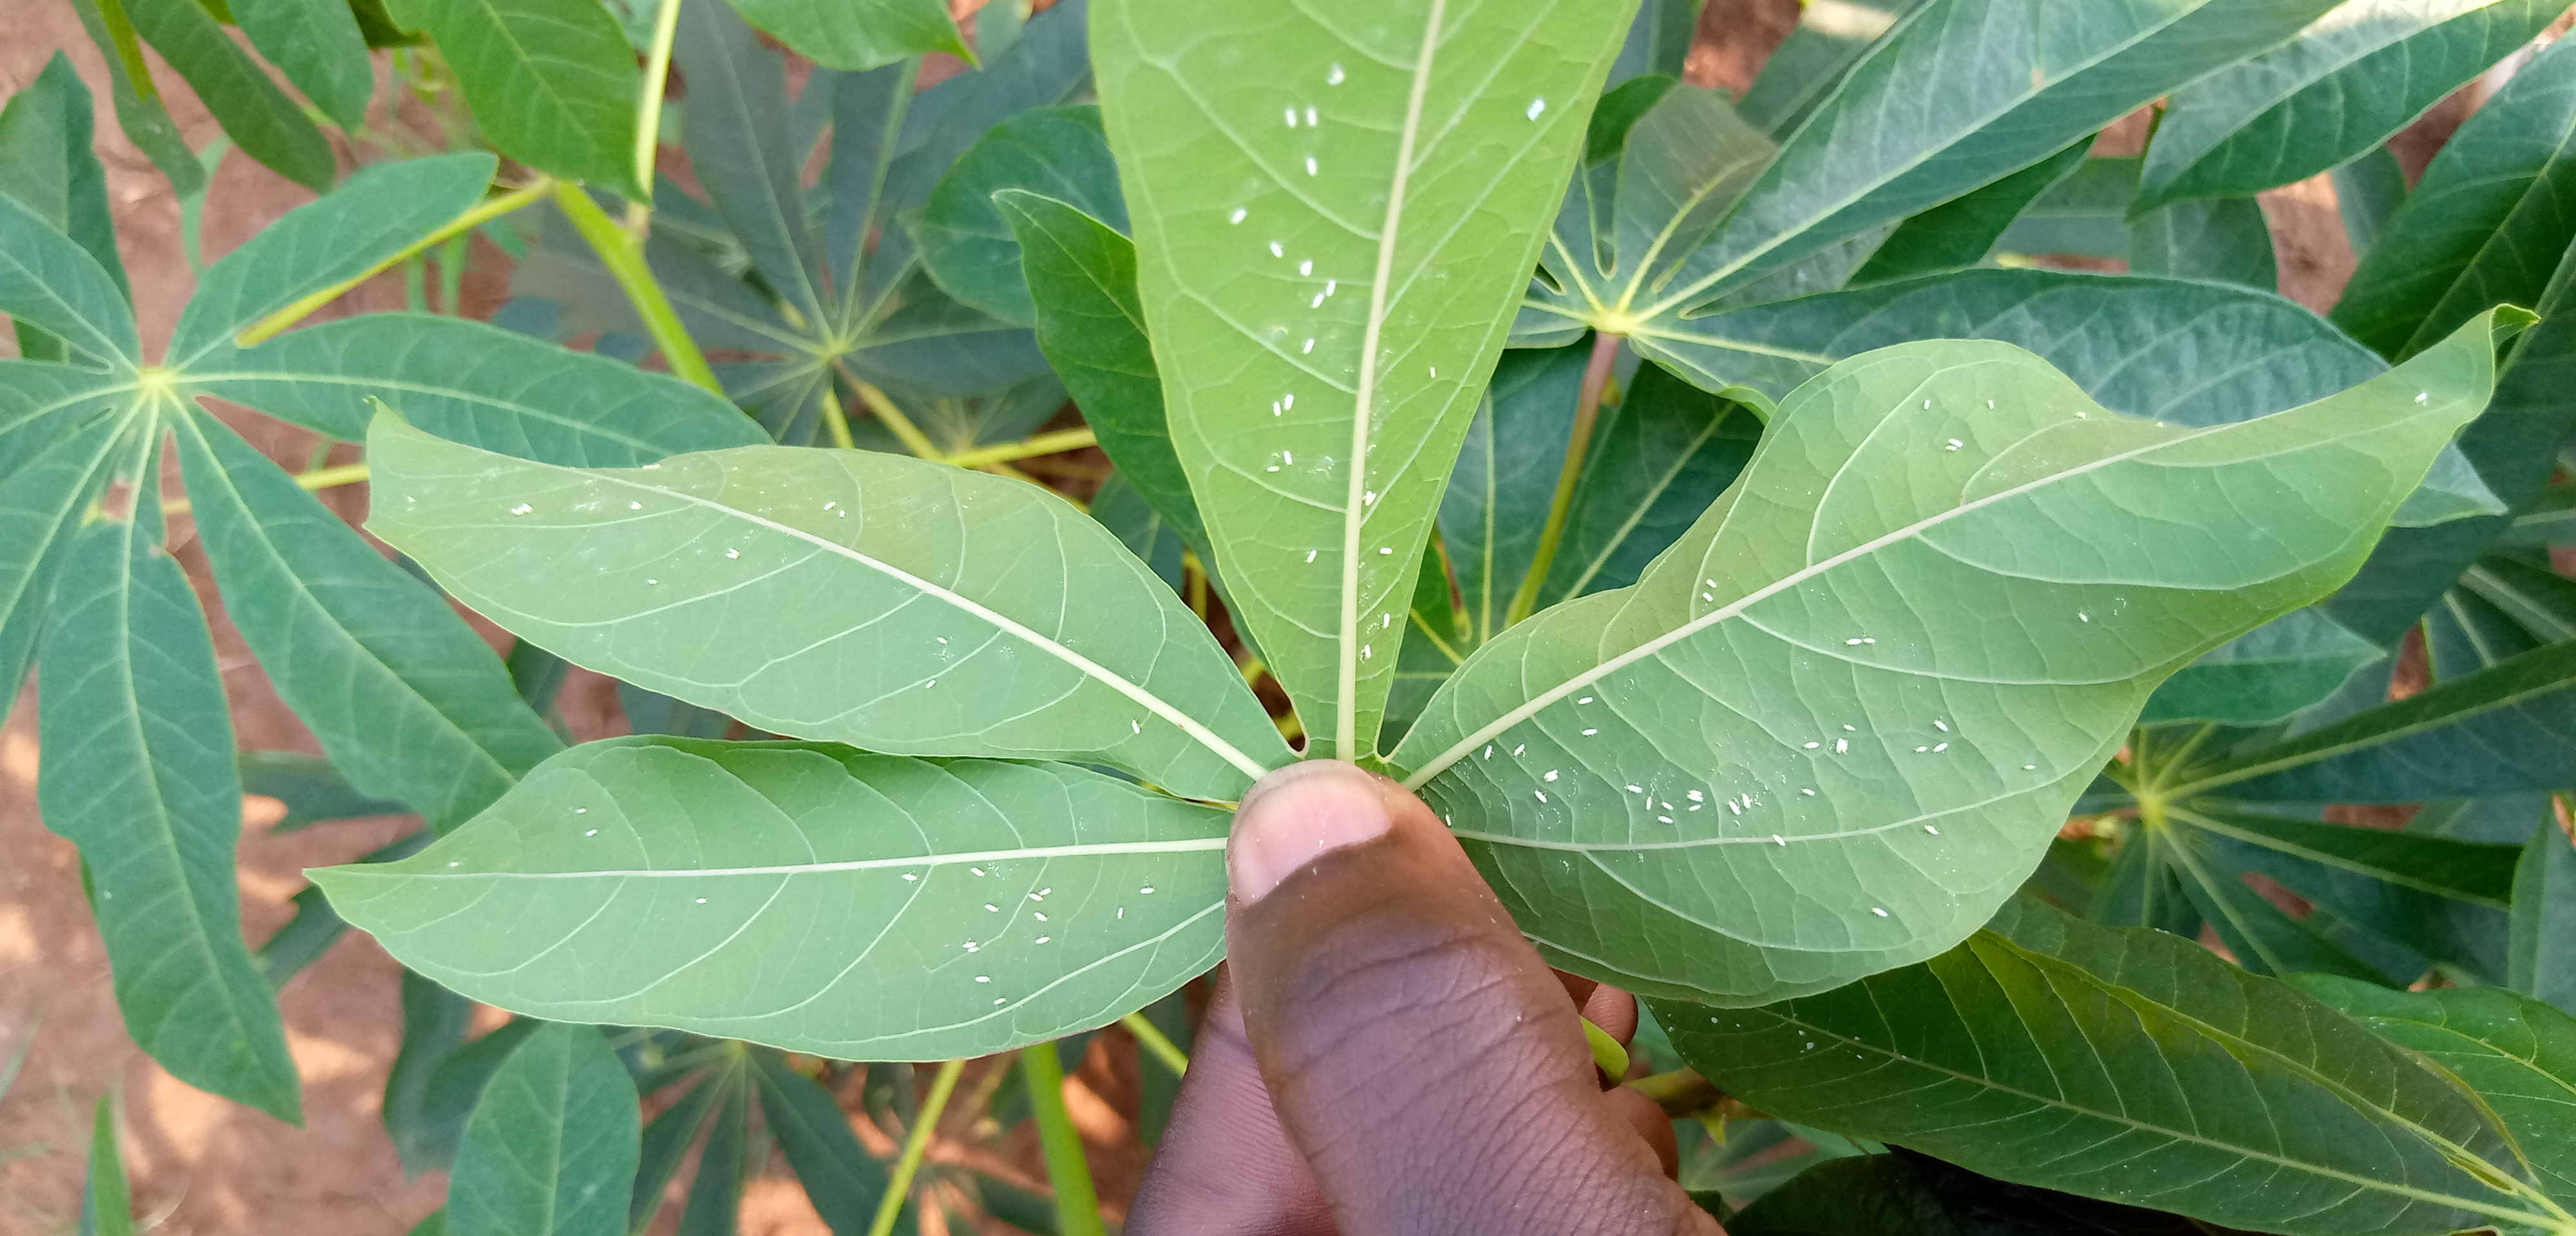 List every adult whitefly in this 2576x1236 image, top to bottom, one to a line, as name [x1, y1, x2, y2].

whitefly [1326, 61, 1345, 87]
whitefly [1524, 97, 1545, 124]
whitefly [1305, 106, 1319, 129]
whitefly [1283, 107, 1297, 129]
whitefly [1305, 154, 1317, 178]
whitefly [1227, 207, 1249, 226]
whitefly [1269, 239, 1285, 260]
whitefly [1298, 260, 1314, 277]
whitefly [1323, 277, 1338, 298]
whitefly [1311, 292, 1326, 310]
whitefly [1300, 337, 1316, 356]
whitefly [1428, 365, 1437, 380]
whitefly [1282, 391, 1295, 412]
whitefly [1922, 397, 1933, 412]
whitefly [1985, 397, 1996, 411]
whitefly [1271, 398, 1283, 418]
whitefly [2073, 409, 2087, 421]
whitefly [1947, 436, 1964, 449]
whitefly [1943, 443, 1958, 453]
whitefly [1282, 448, 1295, 466]
whitefly [640, 462, 662, 471]
whitefly [1263, 464, 1281, 474]
whitefly [1362, 488, 1378, 507]
whitefly [629, 498, 642, 512]
whitefly [509, 500, 535, 516]
whitefly [822, 500, 839, 512]
whitefly [838, 509, 848, 520]
whitefly [1378, 545, 1395, 557]
whitefly [724, 545, 741, 562]
whitefly [1304, 548, 1318, 565]
whitefly [646, 577, 659, 587]
whitefly [1704, 577, 1719, 590]
whitefly [1701, 590, 1715, 604]
whitefly [1381, 610, 1392, 630]
whitefly [2076, 611, 2091, 625]
whitefly [935, 635, 949, 647]
whitefly [1844, 636, 1863, 647]
whitefly [1862, 636, 1878, 645]
whitefly [1362, 642, 1374, 660]
whitefly [924, 678, 938, 691]
whitefly [1577, 693, 1594, 707]
whitefly [1130, 716, 1142, 736]
whitefly [1931, 718, 1950, 733]
whitefly [1841, 723, 1857, 733]
whitefly [1581, 726, 1600, 738]
whitefly [1834, 736, 1848, 756]
whitefly [1801, 740, 1820, 750]
whitefly [1931, 740, 1949, 754]
whitefly [1512, 742, 1527, 758]
whitefly [1482, 742, 1494, 762]
whitefly [1913, 744, 1928, 753]
whitefly [2022, 762, 2037, 772]
whitefly [1541, 767, 1560, 783]
whitefly [1623, 782, 1643, 795]
whitefly [1801, 787, 1816, 798]
whitefly [1532, 787, 1549, 805]
whitefly [1683, 787, 1705, 803]
whitefly [1738, 790, 1752, 810]
whitefly [1644, 792, 1653, 812]
whitefly [1727, 798, 1742, 816]
whitefly [1660, 800, 1675, 813]
whitefly [1687, 803, 1702, 813]
whitefly [574, 806, 589, 816]
whitefly [1444, 811, 1454, 829]
whitefly [1654, 813, 1675, 826]
whitefly [1922, 822, 1940, 837]
whitefly [583, 828, 600, 838]
whitefly [1770, 831, 1786, 848]
whitefly [448, 859, 461, 870]
whitefly [969, 866, 985, 878]
whitefly [900, 872, 917, 883]
whitefly [1036, 886, 1052, 895]
whitefly [1139, 886, 1157, 897]
whitefly [1026, 892, 1042, 902]
whitefly [693, 897, 709, 906]
whitefly [983, 901, 999, 913]
whitefly [1115, 904, 1124, 921]
whitefly [1868, 905, 1889, 919]
whitefly [1032, 910, 1049, 922]
whitefly [1035, 935, 1051, 947]
whitefly [961, 937, 978, 948]
whitefly [965, 946, 981, 954]
whitefly [974, 975, 991, 984]
whitefly [992, 997, 1008, 1006]
whitefly [1665, 1012, 1673, 1019]
whitefly [1709, 1015, 1721, 1025]
whitefly [1734, 1022, 1742, 1029]
whitefly [1667, 1025, 1674, 1033]
whitefly [1797, 1027, 1806, 1038]
whitefly [1852, 1035, 1862, 1042]
whitefly [1806, 1040, 1815, 1052]
whitefly [1855, 1053, 1864, 1060]
whitefly [1900, 1053, 1908, 1060]